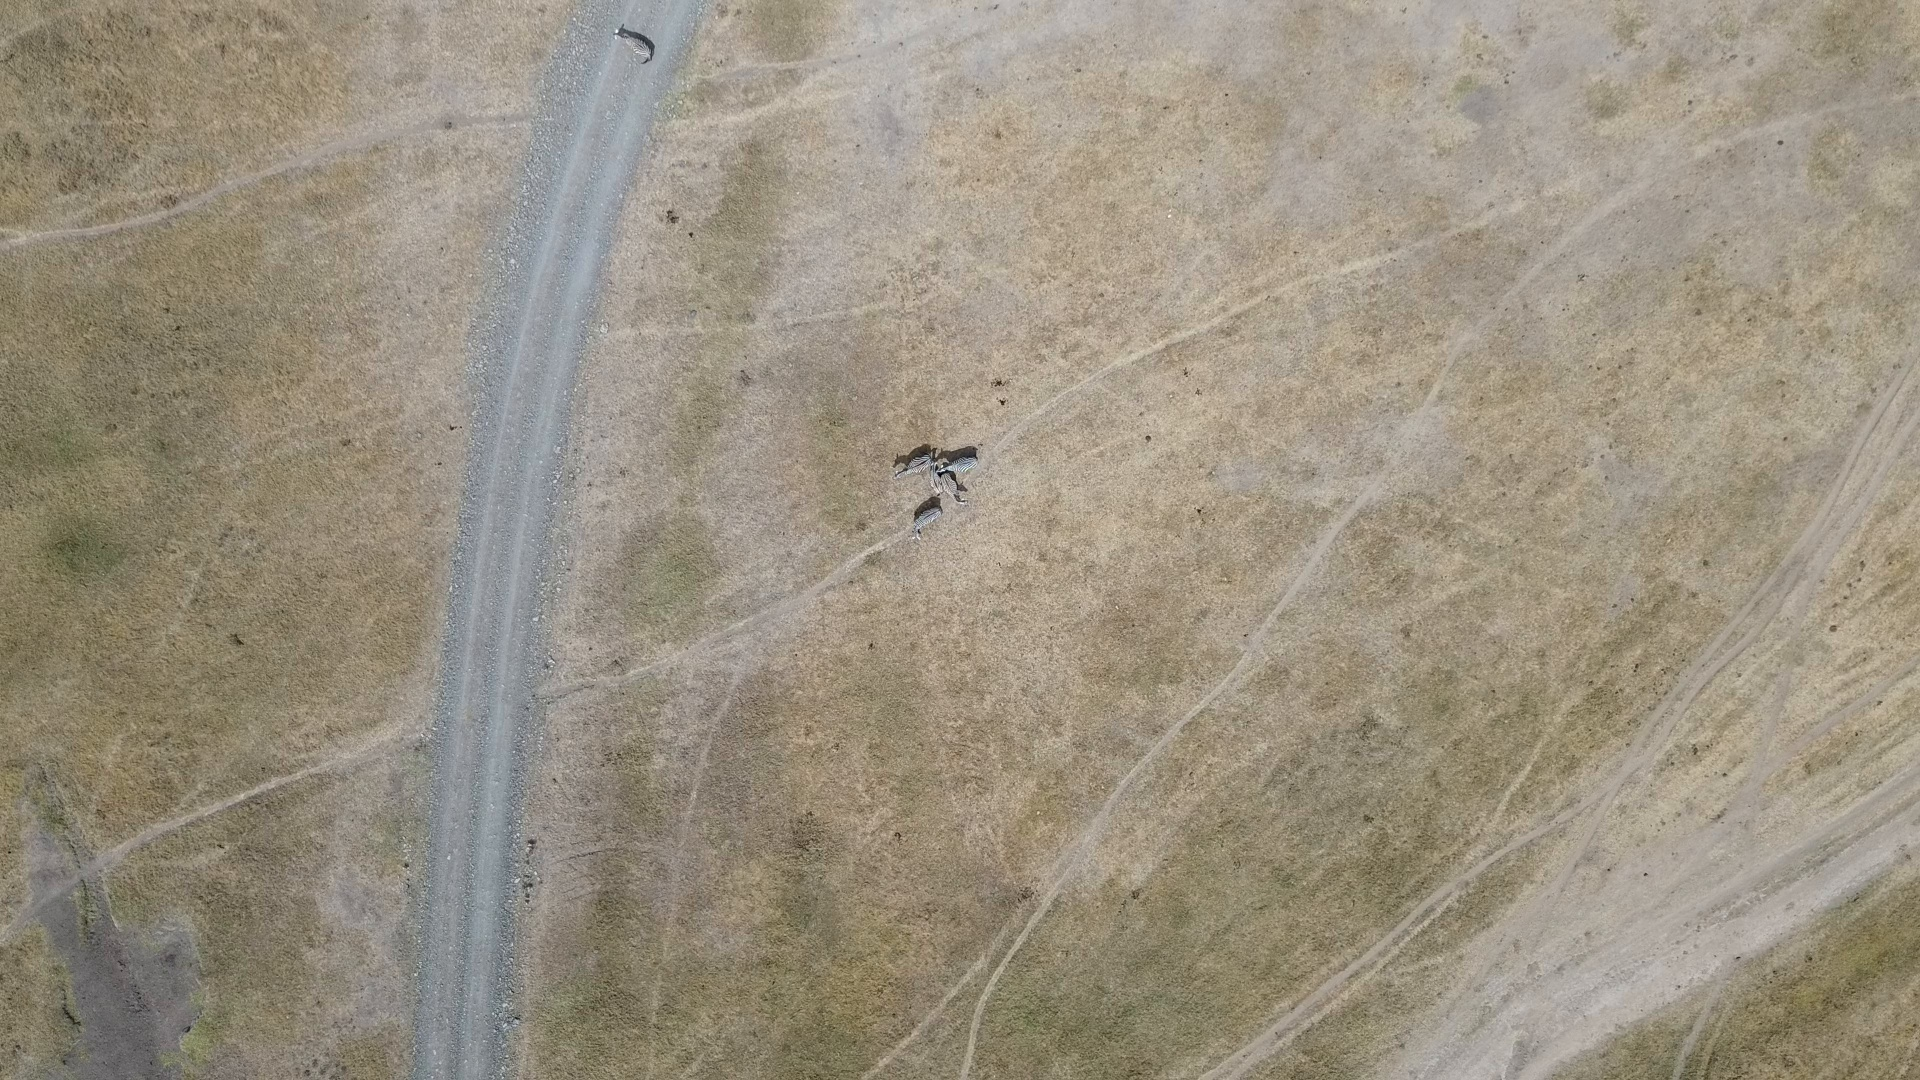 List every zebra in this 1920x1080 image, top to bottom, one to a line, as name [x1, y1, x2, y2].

zebra [612, 29, 653, 63]
zebra [892, 455, 930, 481]
zebra [938, 456, 978, 474]
zebra [924, 458, 942, 495]
zebra [942, 473, 967, 508]
zebra [911, 507, 941, 541]